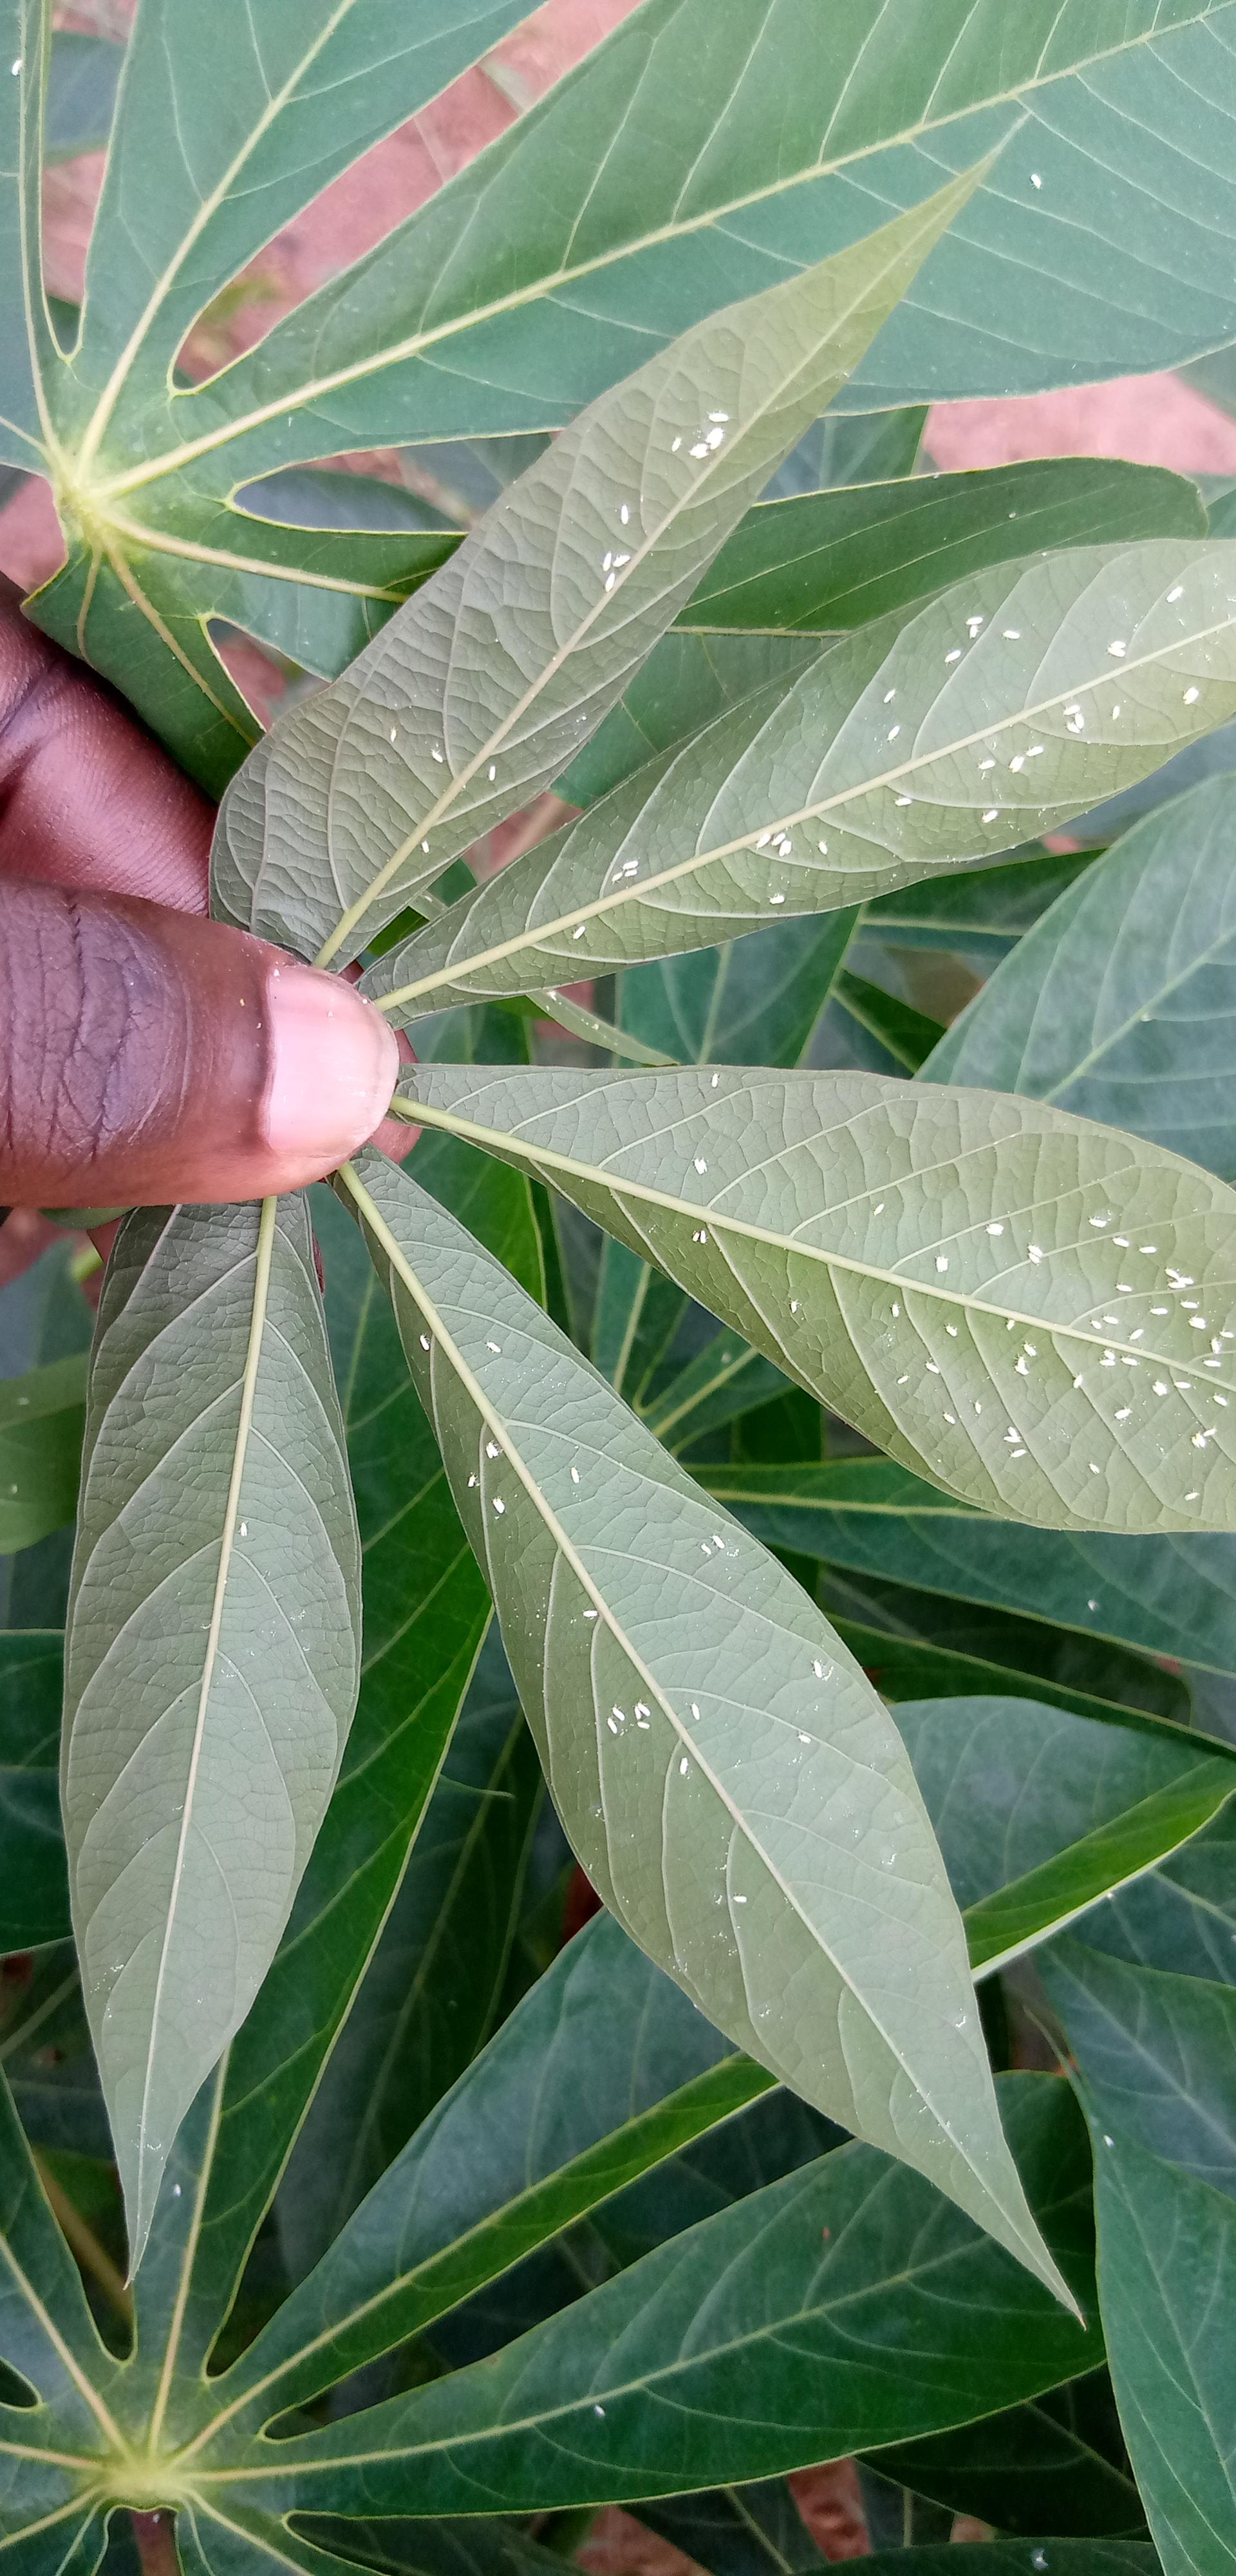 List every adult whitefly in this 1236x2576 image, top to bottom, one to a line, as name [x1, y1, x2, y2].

whitefly [1028, 171, 1044, 191]
whitefly [706, 408, 731, 423]
whitefly [706, 426, 724, 451]
whitefly [669, 432, 682, 453]
whitefly [688, 440, 710, 459]
whitefly [618, 500, 631, 526]
whitefly [603, 548, 613, 572]
whitefly [612, 550, 633, 569]
whitefly [604, 569, 617, 592]
whitefly [1165, 583, 1186, 607]
whitefly [962, 613, 986, 626]
whitefly [968, 623, 978, 641]
whitefly [1000, 627, 1021, 643]
whitefly [1105, 638, 1128, 659]
whitefly [942, 647, 962, 665]
whitefly [1182, 683, 1199, 705]
whitefly [883, 685, 899, 705]
whitefly [1059, 701, 1081, 715]
whitefly [1108, 703, 1123, 721]
whitefly [1073, 712, 1089, 729]
whitefly [1065, 721, 1080, 735]
whitefly [886, 723, 901, 743]
whitefly [387, 726, 402, 742]
whitefly [1027, 744, 1045, 758]
whitefly [429, 748, 449, 765]
whitefly [1009, 753, 1025, 775]
whitefly [977, 757, 998, 773]
whitefly [487, 764, 496, 783]
whitefly [893, 796, 913, 809]
whitefly [980, 808, 1002, 825]
whitefly [755, 831, 770, 850]
whitefly [772, 831, 787, 848]
whitefly [420, 838, 429, 853]
whitefly [816, 838, 832, 857]
whitefly [778, 839, 793, 858]
whitefly [619, 860, 641, 871]
whitefly [623, 869, 640, 878]
whitefly [610, 871, 623, 885]
whitefly [767, 892, 786, 906]
whitefly [572, 923, 587, 943]
whitefly [709, 1071, 720, 1092]
whitefly [691, 1155, 708, 1177]
whitefly [871, 1200, 886, 1217]
whitefly [1087, 1215, 1109, 1231]
whitefly [985, 1221, 1006, 1238]
whitefly [689, 1227, 710, 1245]
whitefly [1110, 1234, 1130, 1249]
whitefly [1027, 1242, 1042, 1266]
whitefly [1138, 1244, 1161, 1258]
whitefly [934, 1253, 951, 1274]
whitefly [1113, 1281, 1134, 1296]
whitefly [1179, 1299, 1201, 1311]
whitefly [788, 1300, 803, 1315]
whitefly [889, 1300, 901, 1321]
whitefly [1149, 1303, 1169, 1318]
whitefly [1101, 1311, 1119, 1327]
whitefly [1186, 1313, 1207, 1332]
whitefly [1004, 1314, 1015, 1335]
whitefly [1087, 1318, 1104, 1332]
whitefly [944, 1323, 960, 1338]
whitefly [1127, 1327, 1145, 1341]
whitefly [1217, 1330, 1236, 1340]
whitefly [416, 1334, 432, 1352]
whitefly [1209, 1336, 1221, 1356]
whitefly [485, 1339, 503, 1355]
whitefly [1022, 1340, 1040, 1357]
whitefly [1100, 1347, 1117, 1359]
whitefly [1013, 1355, 1034, 1379]
whitefly [1121, 1355, 1141, 1368]
whitefly [1096, 1358, 1115, 1370]
whitefly [1202, 1358, 1222, 1370]
whitefly [922, 1360, 942, 1376]
whitefly [1071, 1370, 1087, 1392]
whitefly [894, 1373, 910, 1387]
whitefly [1150, 1378, 1167, 1399]
whitefly [1172, 1379, 1193, 1391]
whitefly [1211, 1392, 1230, 1409]
whitefly [971, 1398, 984, 1418]
whitefly [1111, 1403, 1132, 1423]
whitefly [941, 1410, 957, 1426]
whitefly [1001, 1424, 1025, 1443]
whitefly [1203, 1426, 1219, 1437]
whitefly [1190, 1431, 1210, 1450]
whitefly [483, 1440, 498, 1461]
whitefly [1009, 1447, 1029, 1461]
whitefly [1085, 1461, 1104, 1476]
whitefly [568, 1465, 581, 1486]
whitefly [466, 1473, 476, 1490]
whitefly [1183, 1488, 1201, 1506]
whitefly [489, 1496, 509, 1516]
whitefly [238, 1520, 252, 1543]
whitefly [710, 1531, 731, 1551]
whitefly [699, 1540, 713, 1557]
whitefly [1085, 1596, 1101, 1613]
whitefly [579, 1607, 600, 1622]
whitefly [809, 1658, 825, 1680]
whitefly [688, 1700, 703, 1723]
whitefly [632, 1701, 651, 1721]
whitefly [610, 1704, 626, 1722]
whitefly [605, 1715, 619, 1736]
whitefly [636, 1719, 653, 1731]
whitefly [797, 1732, 814, 1747]
whitefly [678, 1755, 692, 1777]
whitefly [731, 1893, 751, 1906]
whitefly [1102, 2133, 1116, 2149]